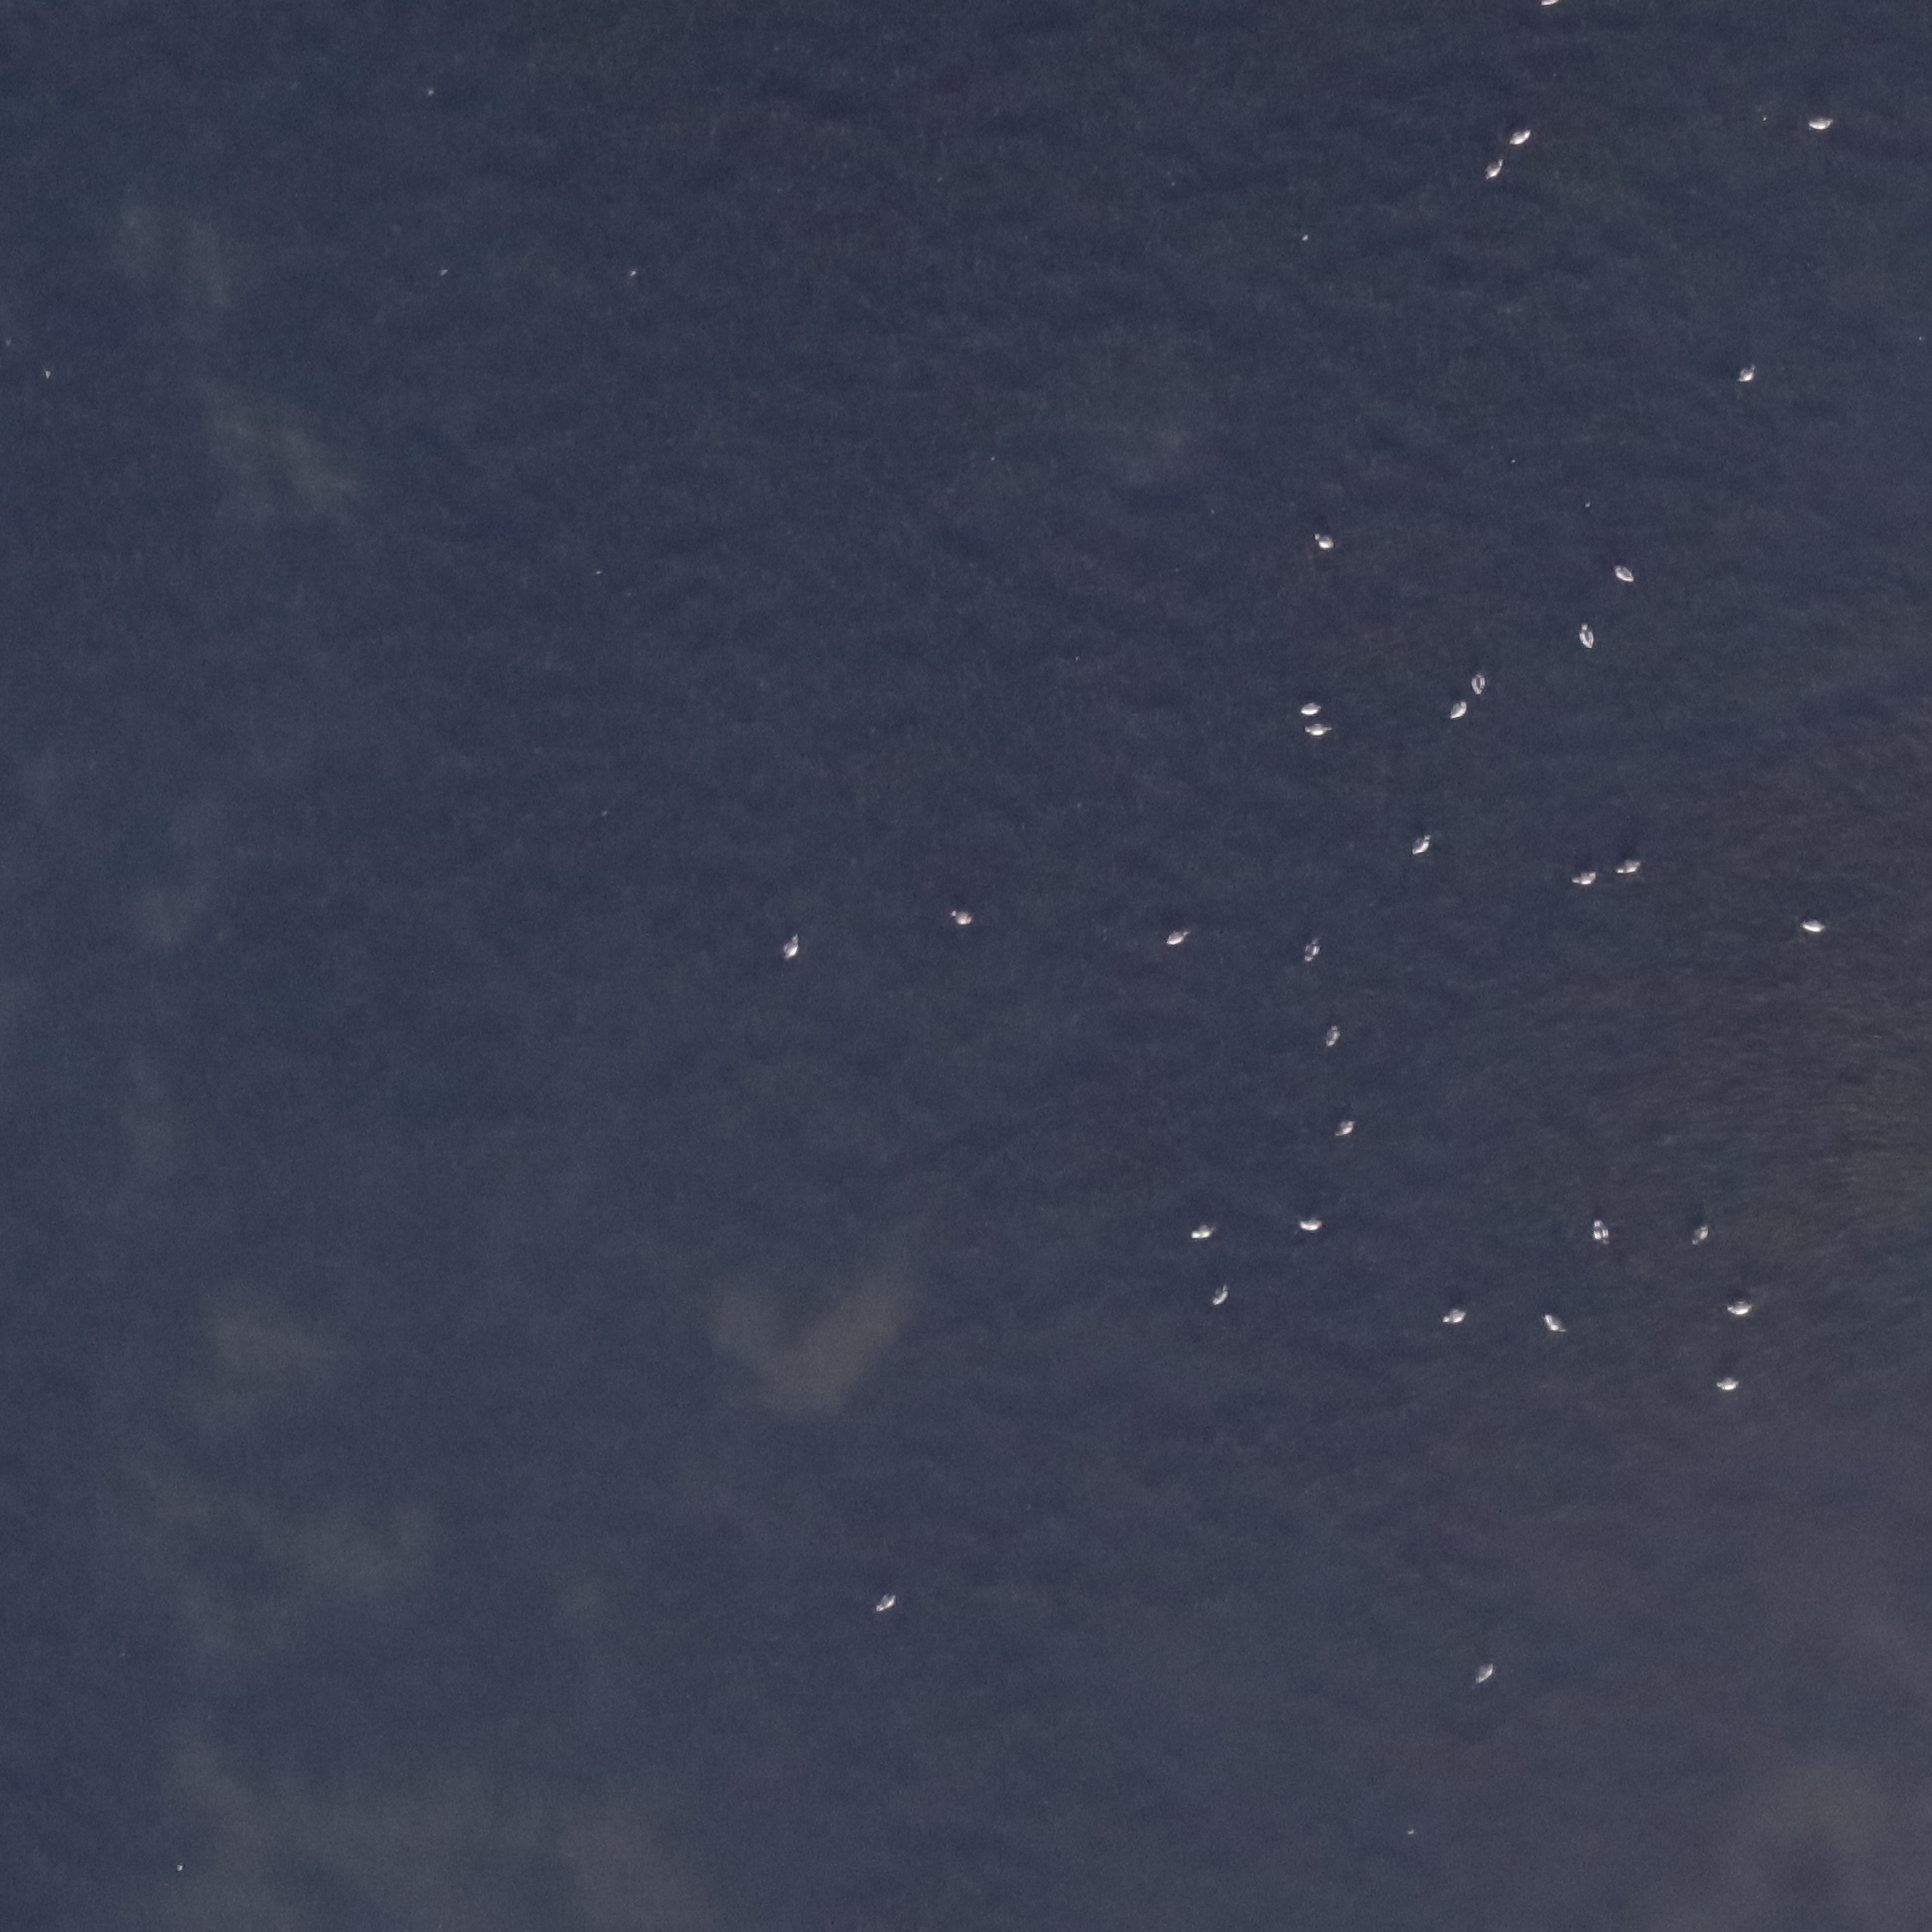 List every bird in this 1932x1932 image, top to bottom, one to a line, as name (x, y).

brant (1828, 117)
brant (1527, 140)
brant (1484, 177)
brant (1744, 381)
brant (1325, 542)
brant (1632, 572)
brant (1590, 639)
brant (1489, 683)
brant (1313, 713)
brant (1461, 713)
brant (1320, 732)
brant (1423, 858)
brant (1634, 867)
brant (1587, 890)
brant (1813, 920)
brant (959, 921)
brant (1182, 934)
brant (787, 947)
brant (1311, 957)
brant (1338, 1034)
brant (1342, 1128)
brant (1602, 1230)
brant (1695, 1230)
brant (1198, 1231)
brant (1310, 1231)
brant (1223, 1290)
brant (1737, 1305)
brant (1452, 1316)
brant (1558, 1330)
brant (1721, 1389)
brant (880, 1595)
brant (1480, 1677)